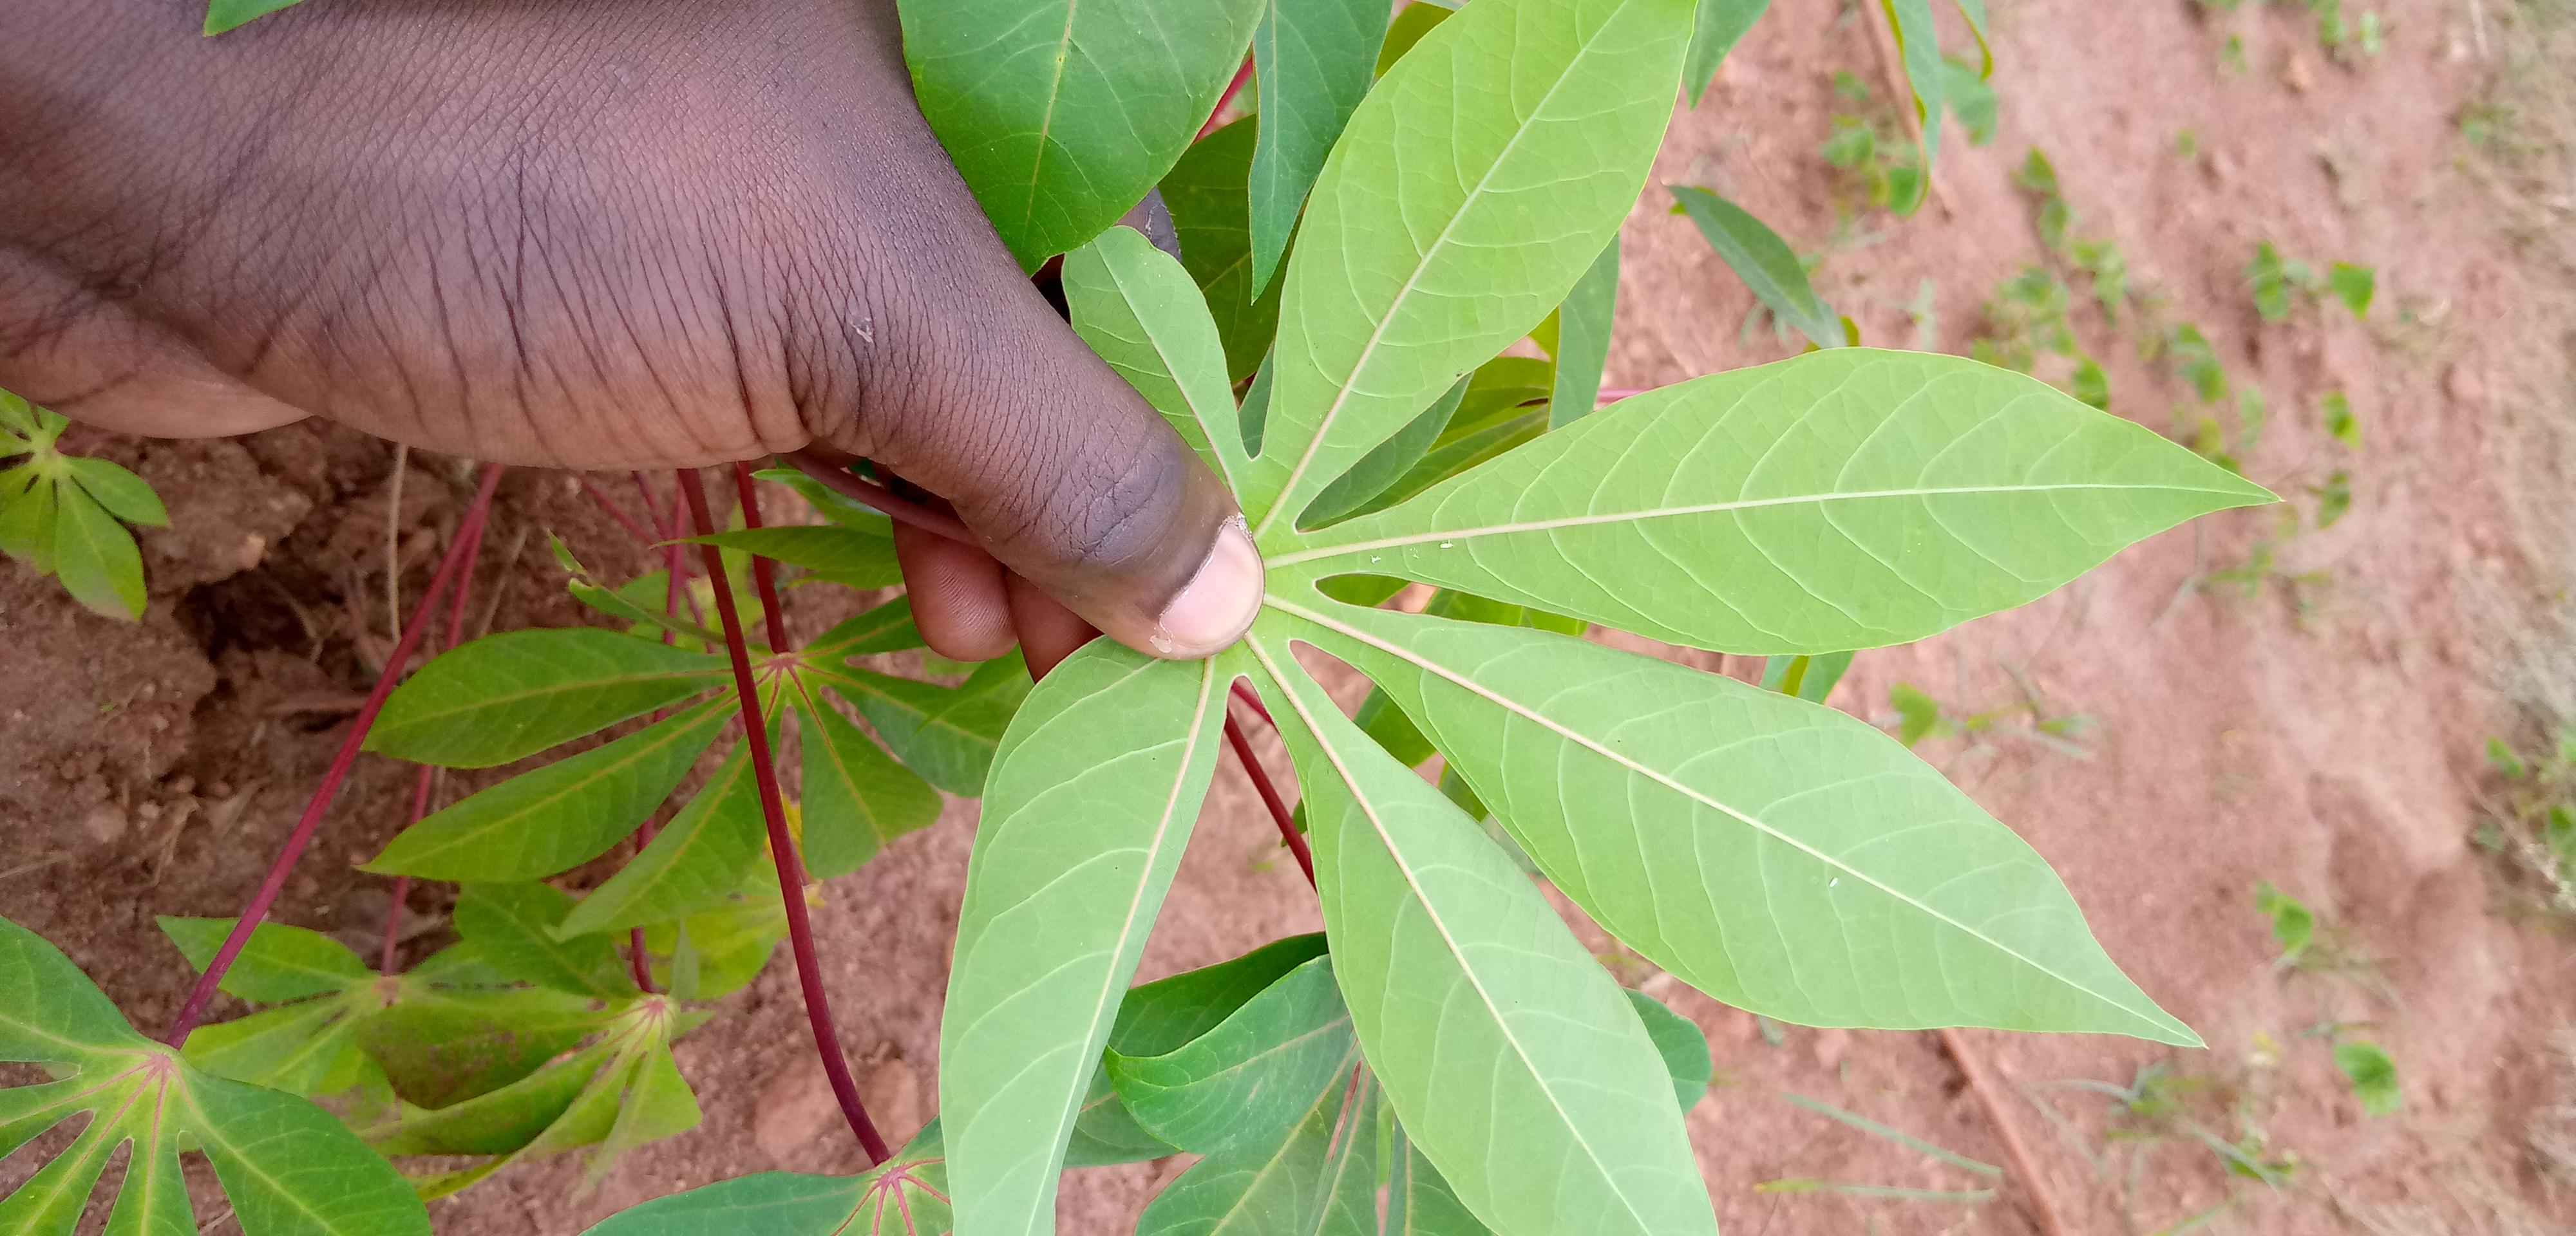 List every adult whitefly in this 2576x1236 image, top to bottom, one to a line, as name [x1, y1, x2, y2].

whitefly [876, 738, 888, 748]
whitefly [542, 1119, 549, 1136]
whitefly [555, 1194, 563, 1206]